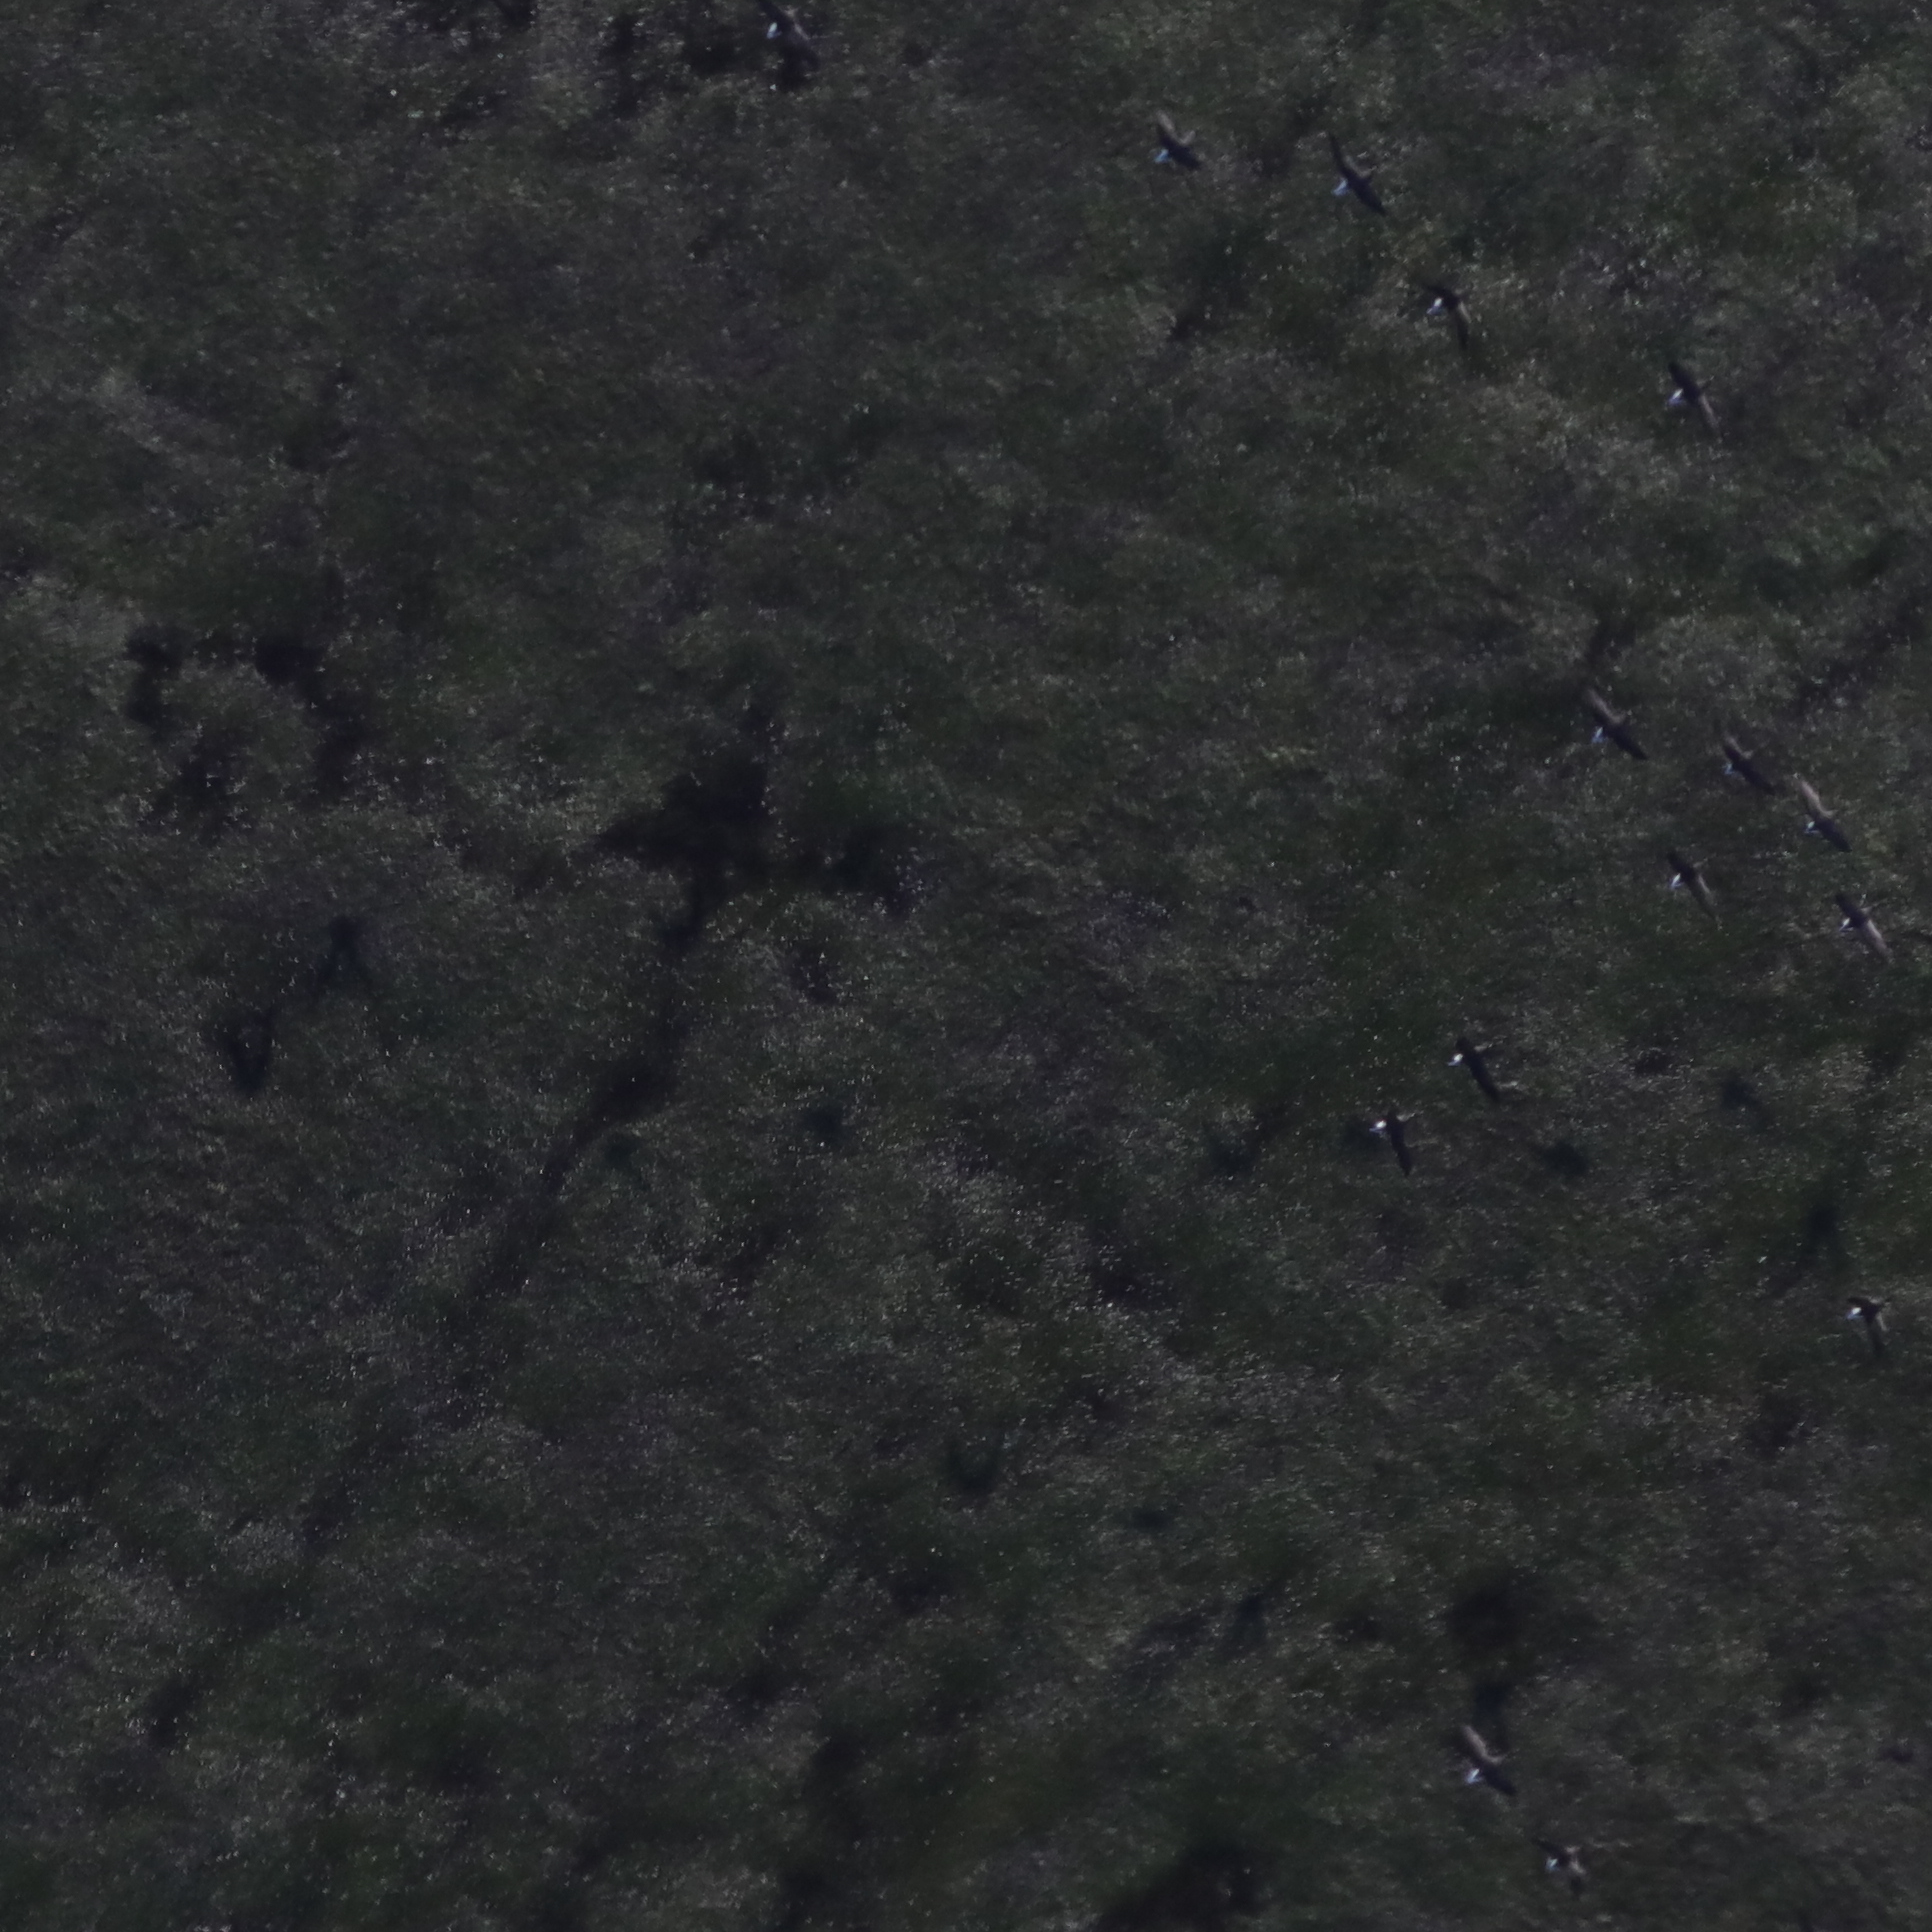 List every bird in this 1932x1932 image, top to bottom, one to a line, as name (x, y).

brant (789, 33)
brant (1171, 140)
brant (1348, 165)
brant (1448, 280)
brant (1687, 395)
brant (1599, 720)
brant (1739, 769)
brant (1819, 816)
brant (1677, 887)
brant (1875, 931)
brant (1484, 1038)
brant (1398, 1120)
brant (1881, 1326)
brant (1480, 1759)
brant (1567, 1864)